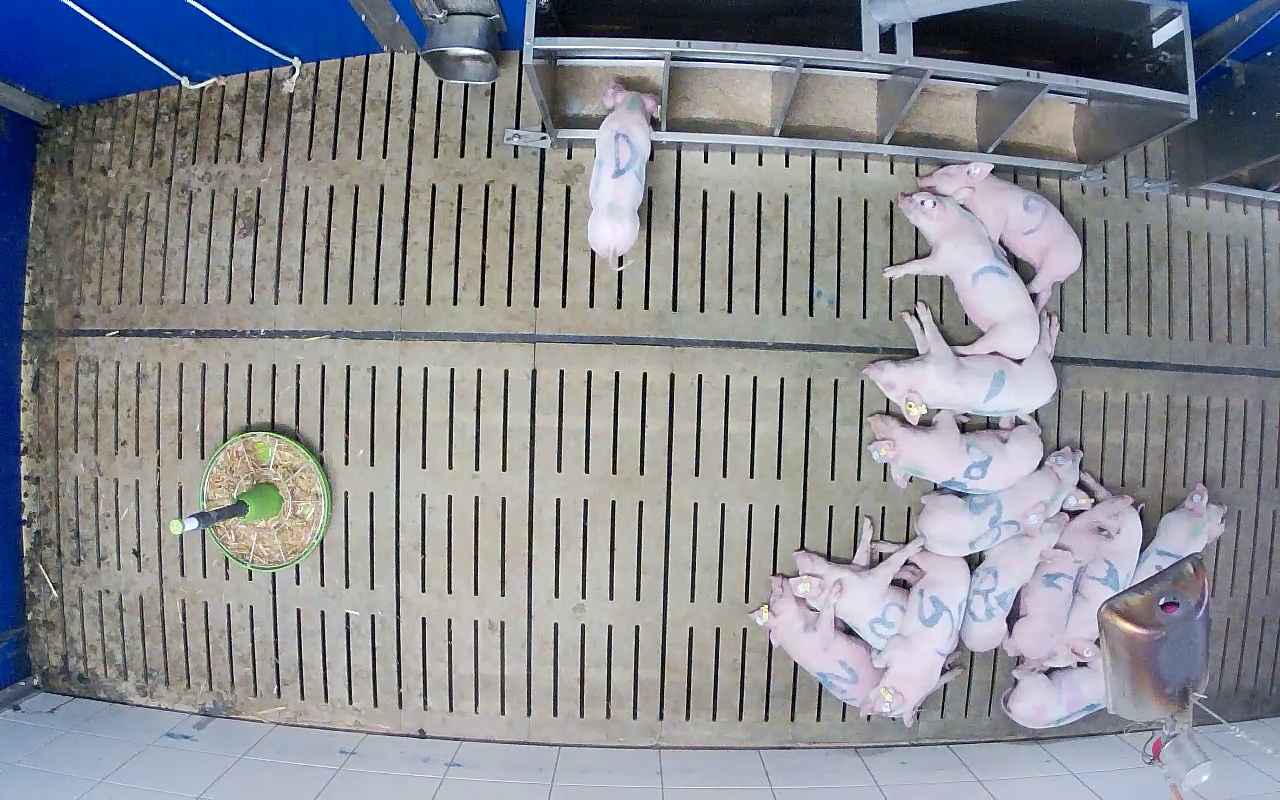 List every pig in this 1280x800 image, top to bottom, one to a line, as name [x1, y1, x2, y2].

pig [589, 84, 659, 272]
pig [916, 160, 1085, 317]
pig [883, 186, 1042, 361]
pig [861, 300, 1062, 428]
pig [867, 409, 1046, 494]
pig [915, 445, 1094, 557]
pig [1023, 469, 1144, 671]
pig [1130, 482, 1227, 588]
pig [1002, 494, 1135, 661]
pig [961, 500, 1075, 654]
pig [786, 517, 961, 658]
pig [858, 541, 971, 728]
pig [748, 574, 965, 720]
pig [1001, 658, 1108, 729]